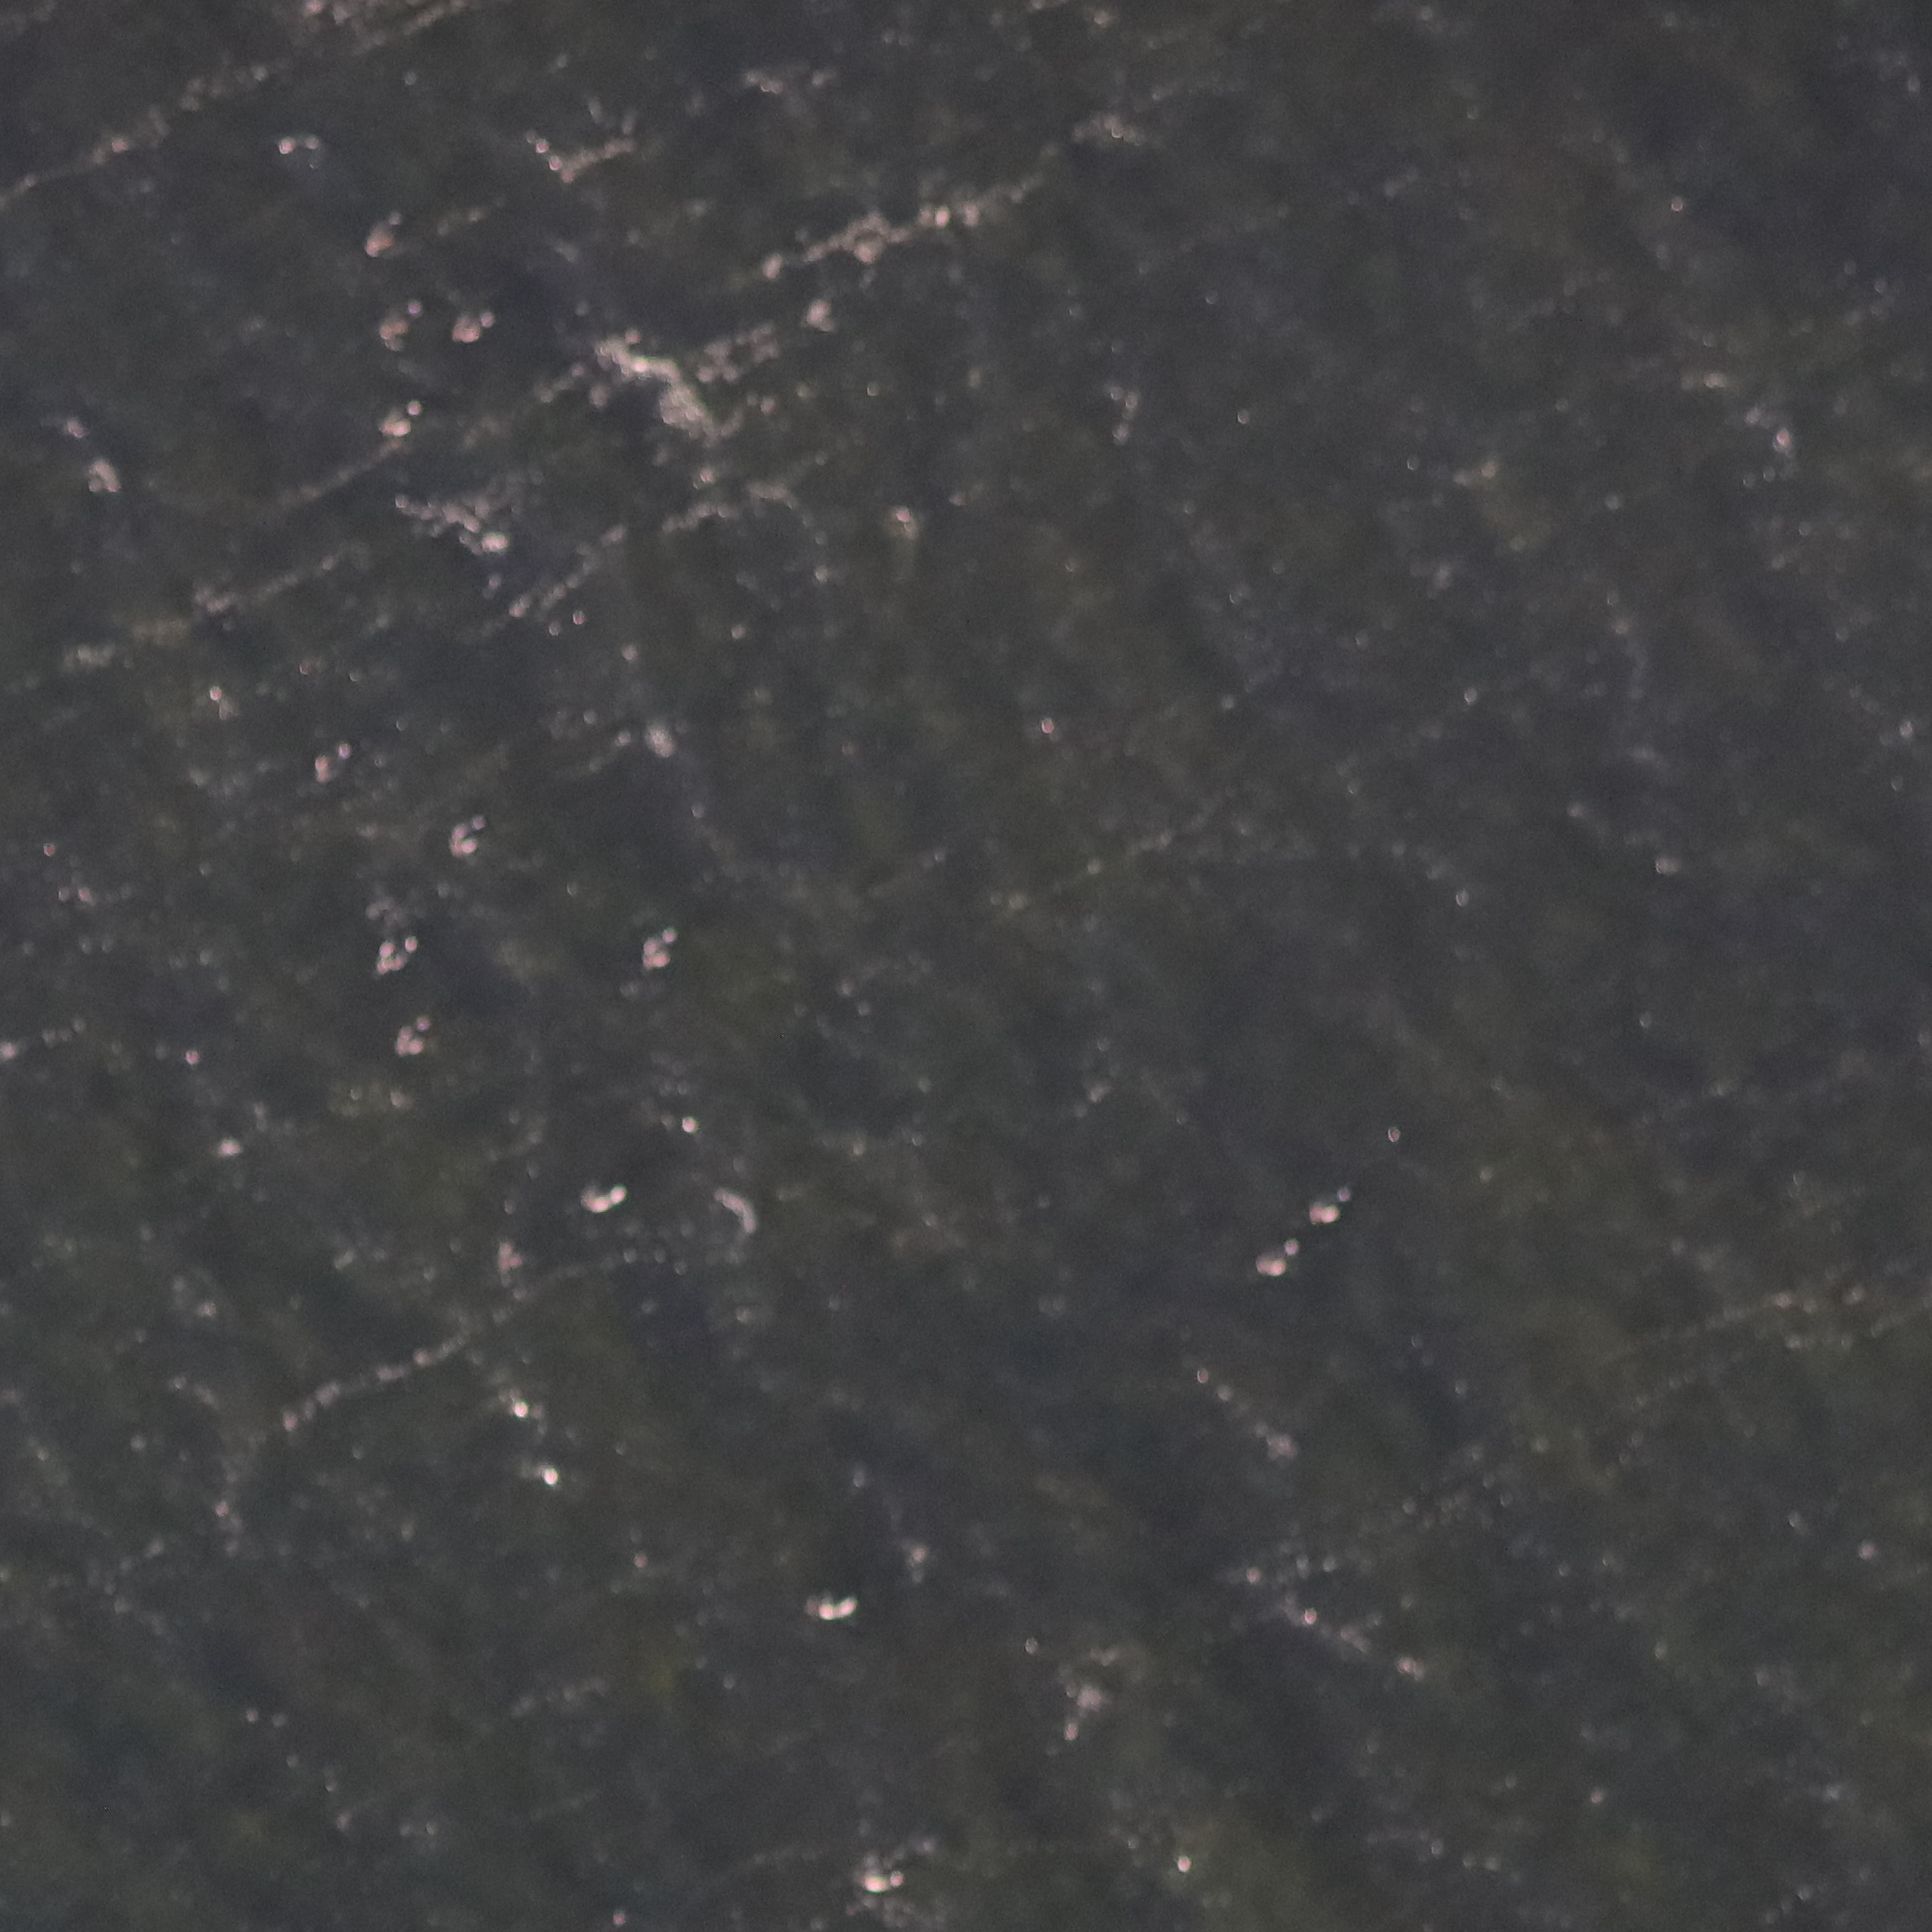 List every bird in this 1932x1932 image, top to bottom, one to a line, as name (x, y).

brant (385, 233)
brant (401, 318)
brant (469, 323)
brant (401, 419)
brant (332, 767)
brant (463, 837)
brant (662, 953)
brant (398, 958)
brant (416, 1034)
brant (603, 1196)
brant (1326, 1199)
brant (1276, 1264)
brant (838, 1606)
brant (883, 1876)